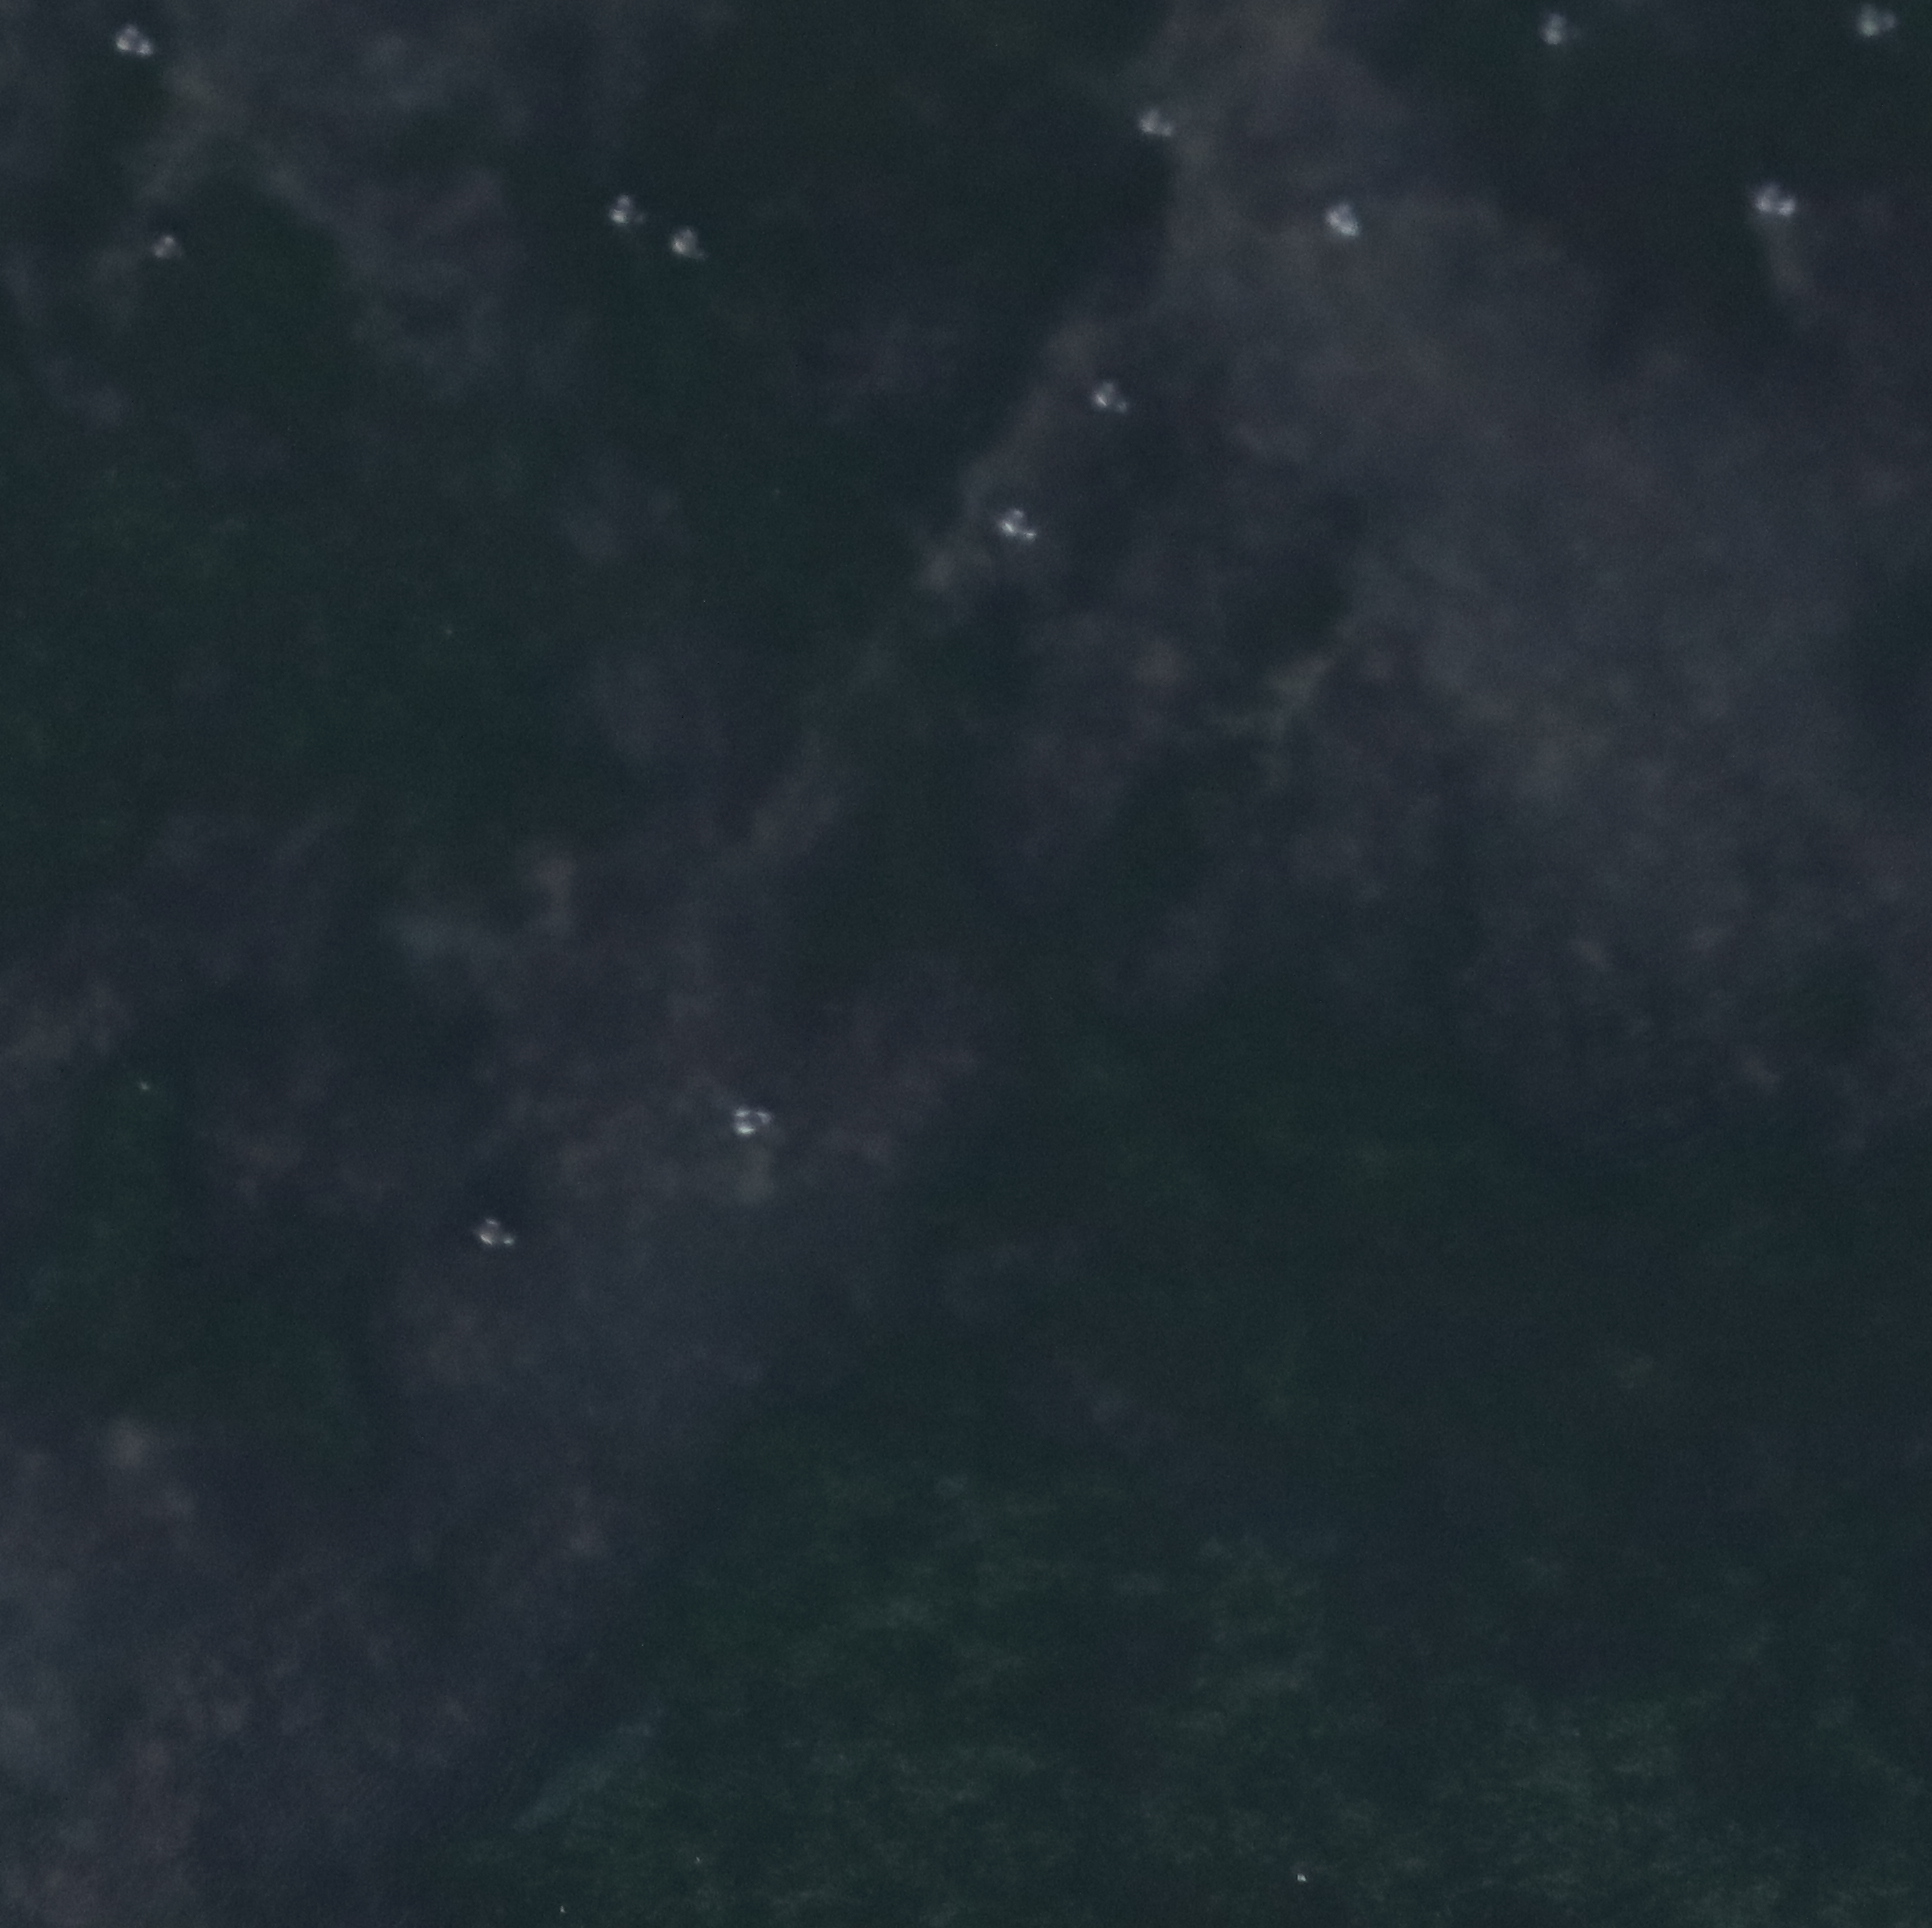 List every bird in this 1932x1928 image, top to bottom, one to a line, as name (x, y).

brant (1873, 21)
brant (1553, 25)
brant (135, 36)
brant (1153, 121)
brant (1775, 199)
brant (623, 206)
brant (1343, 220)
brant (167, 242)
brant (687, 243)
brant (1112, 396)
brant (1017, 524)
brant (744, 1120)
brant (494, 1233)